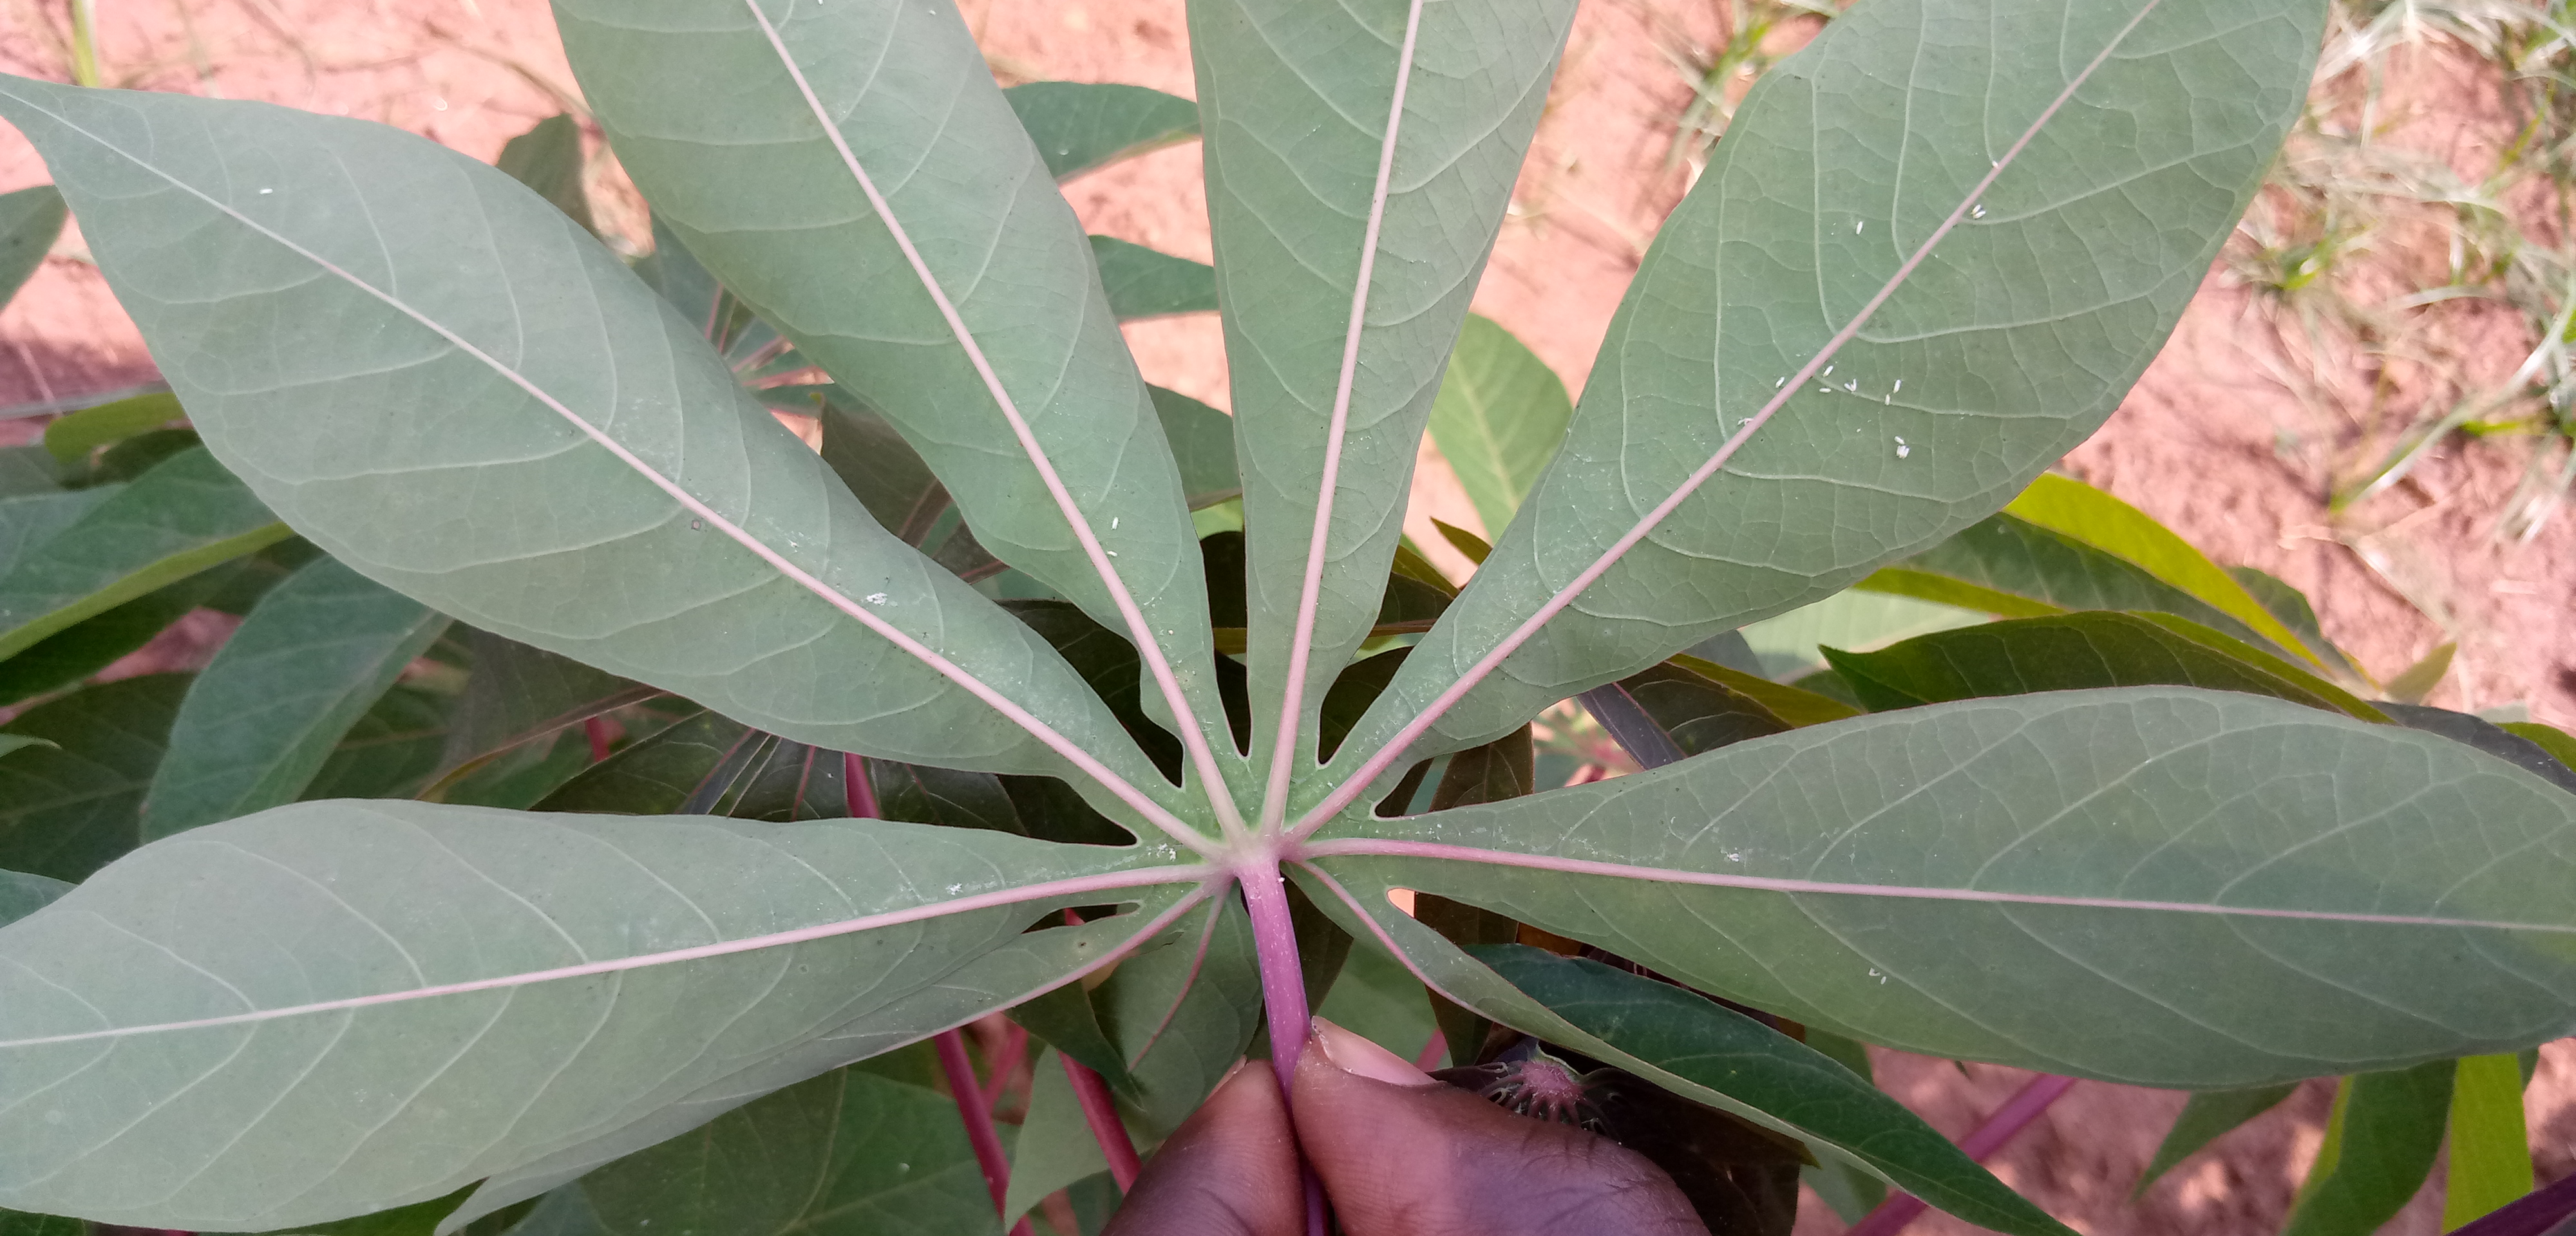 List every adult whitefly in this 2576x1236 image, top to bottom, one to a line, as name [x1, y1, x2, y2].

whitefly [257, 185, 274, 201]
whitefly [1971, 203, 1987, 223]
whitefly [1851, 218, 1866, 239]
whitefly [1821, 362, 1835, 379]
whitefly [1842, 374, 1860, 395]
whitefly [1772, 375, 1789, 393]
whitefly [1892, 379, 1904, 398]
whitefly [1817, 384, 1835, 396]
whitefly [1890, 432, 1908, 448]
whitefly [1895, 444, 1917, 463]
whitefly [1109, 513, 1123, 532]
whitefly [1103, 547, 1121, 559]